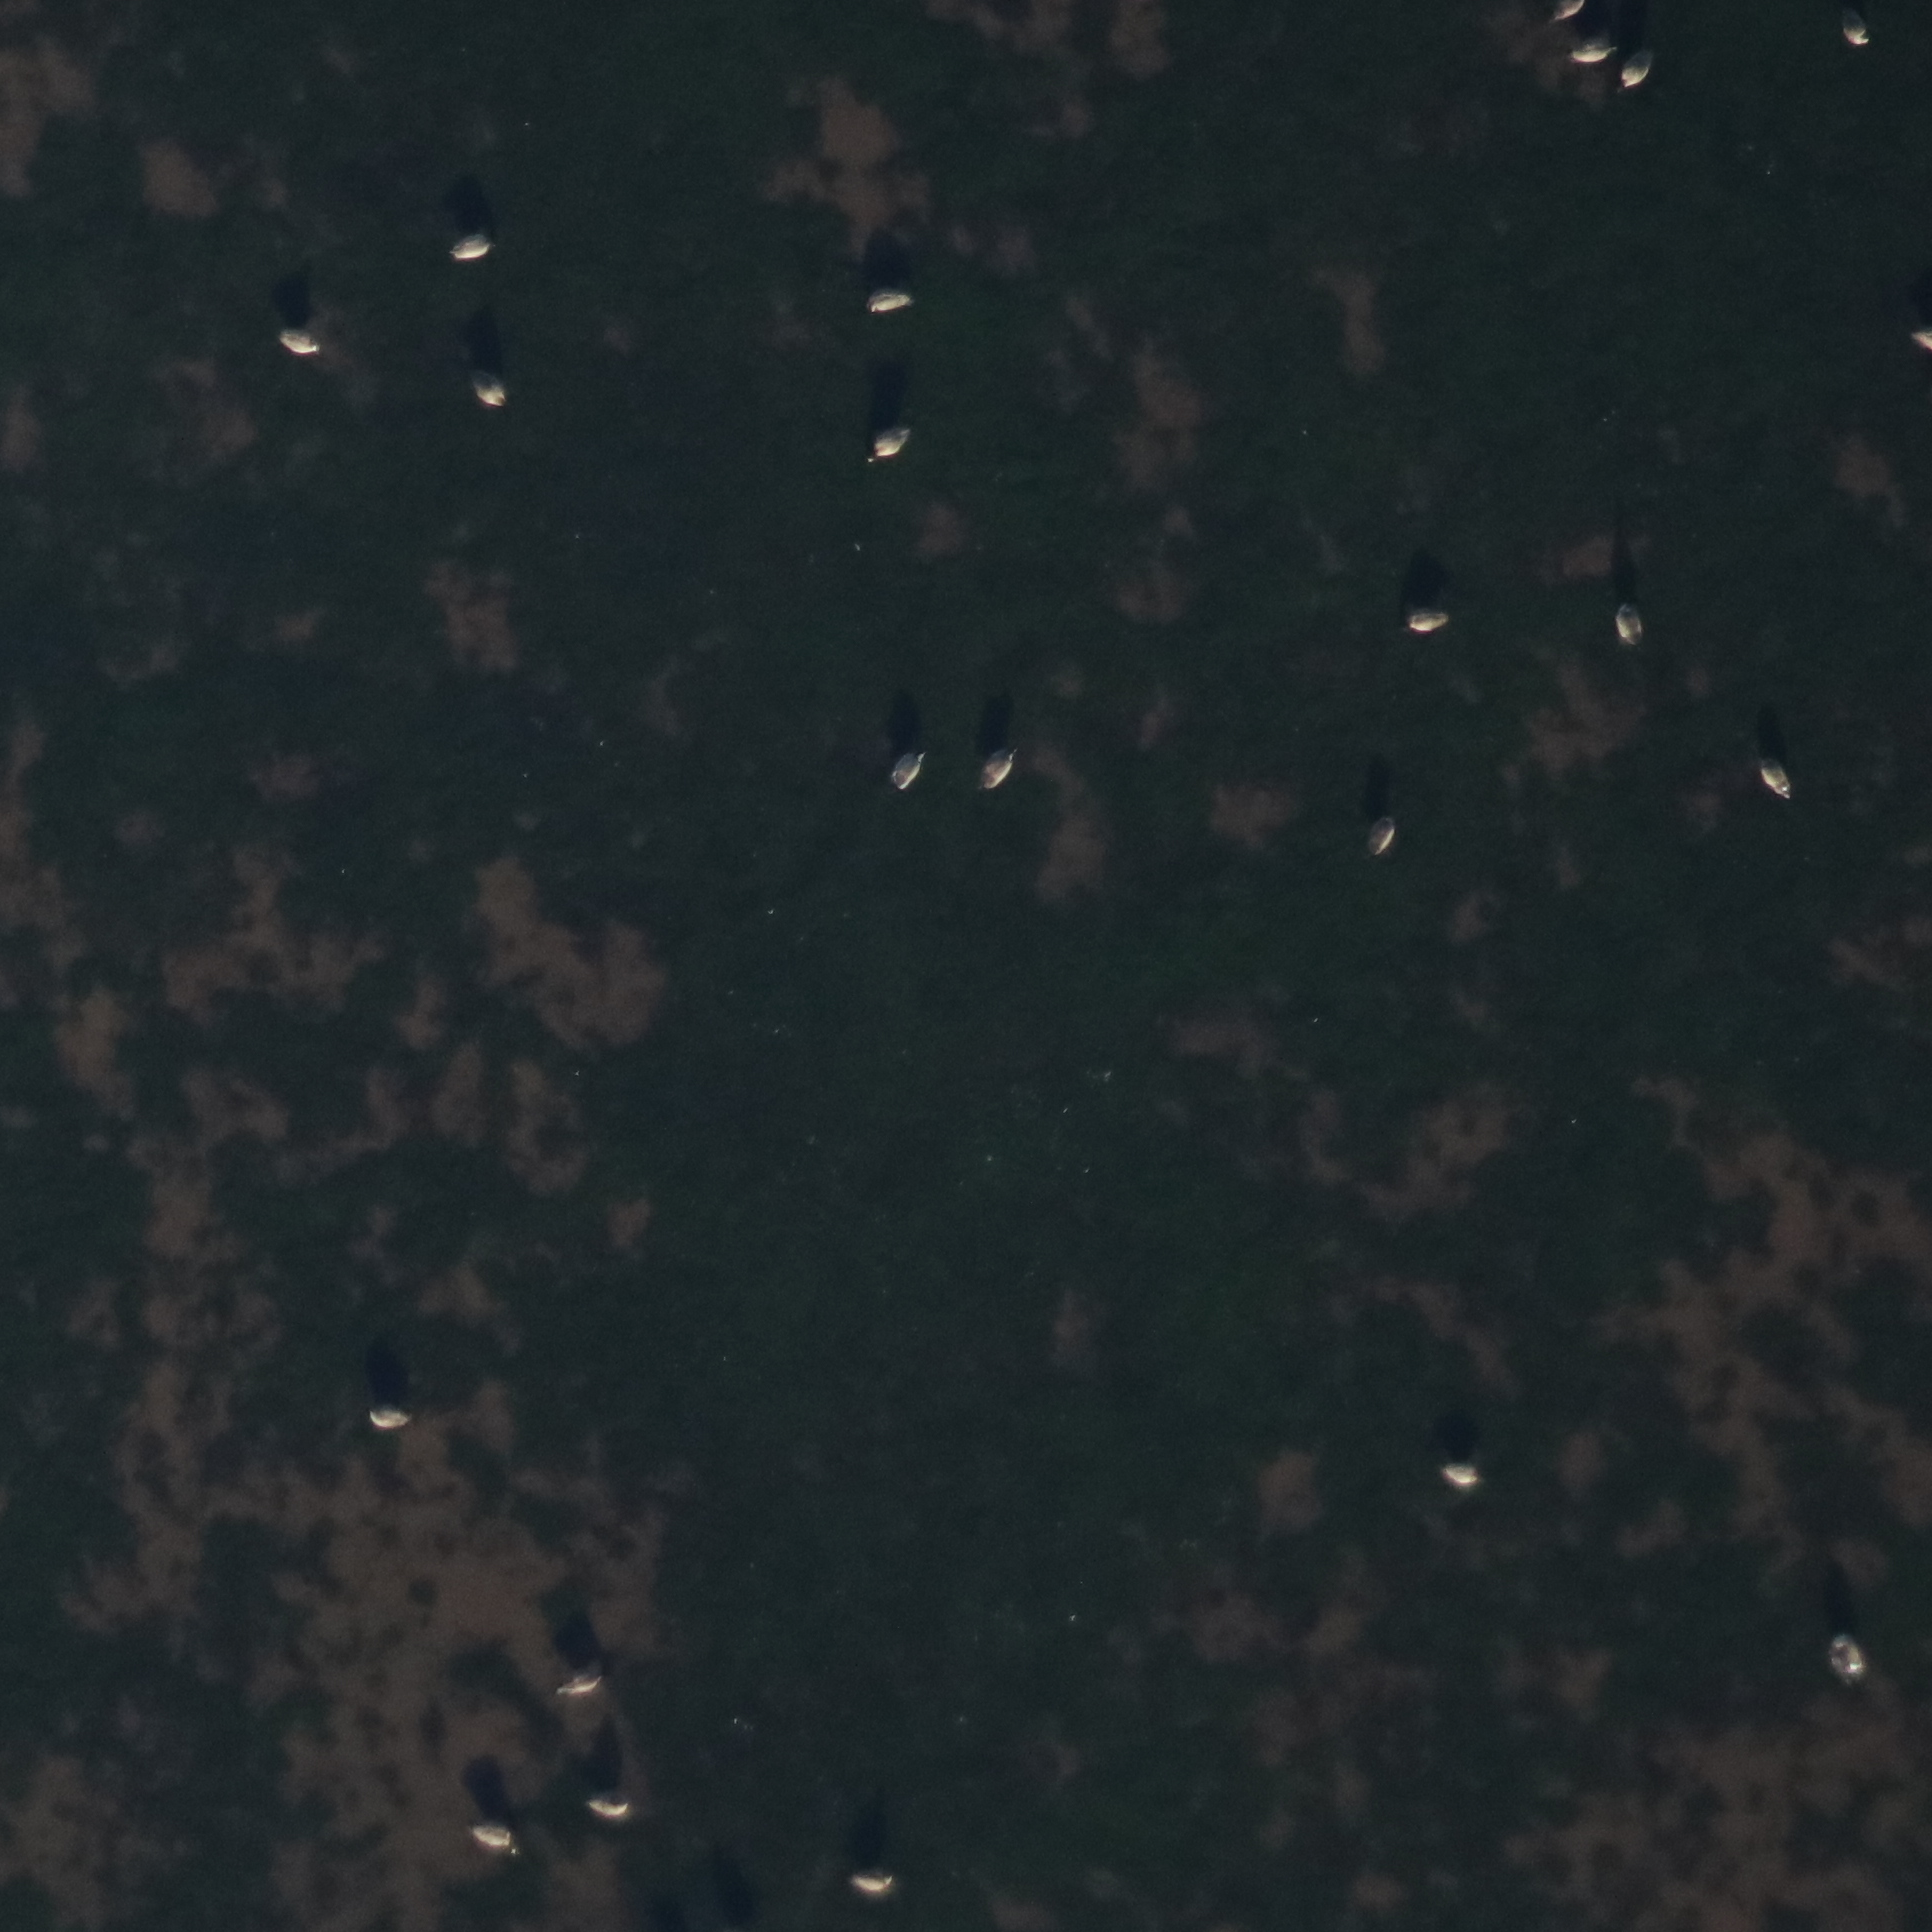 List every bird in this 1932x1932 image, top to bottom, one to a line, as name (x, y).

Canada goose (1857, 28)
Canada goose (1592, 50)
Canada goose (1635, 71)
Canada goose (470, 245)
Canada goose (888, 298)
Canada goose (298, 338)
Canada goose (490, 388)
Canada goose (888, 442)
Canada goose (1427, 619)
Canada goose (1632, 621)
Canada goose (995, 769)
Canada goose (906, 774)
Canada goose (1776, 777)
Canada goose (1381, 837)
Canada goose (389, 1416)
Canada goose (1466, 1475)
Canada goose (1848, 1661)
Canada goose (583, 1681)
Canada goose (607, 1804)
Canada goose (493, 1834)
Canada goose (870, 1880)